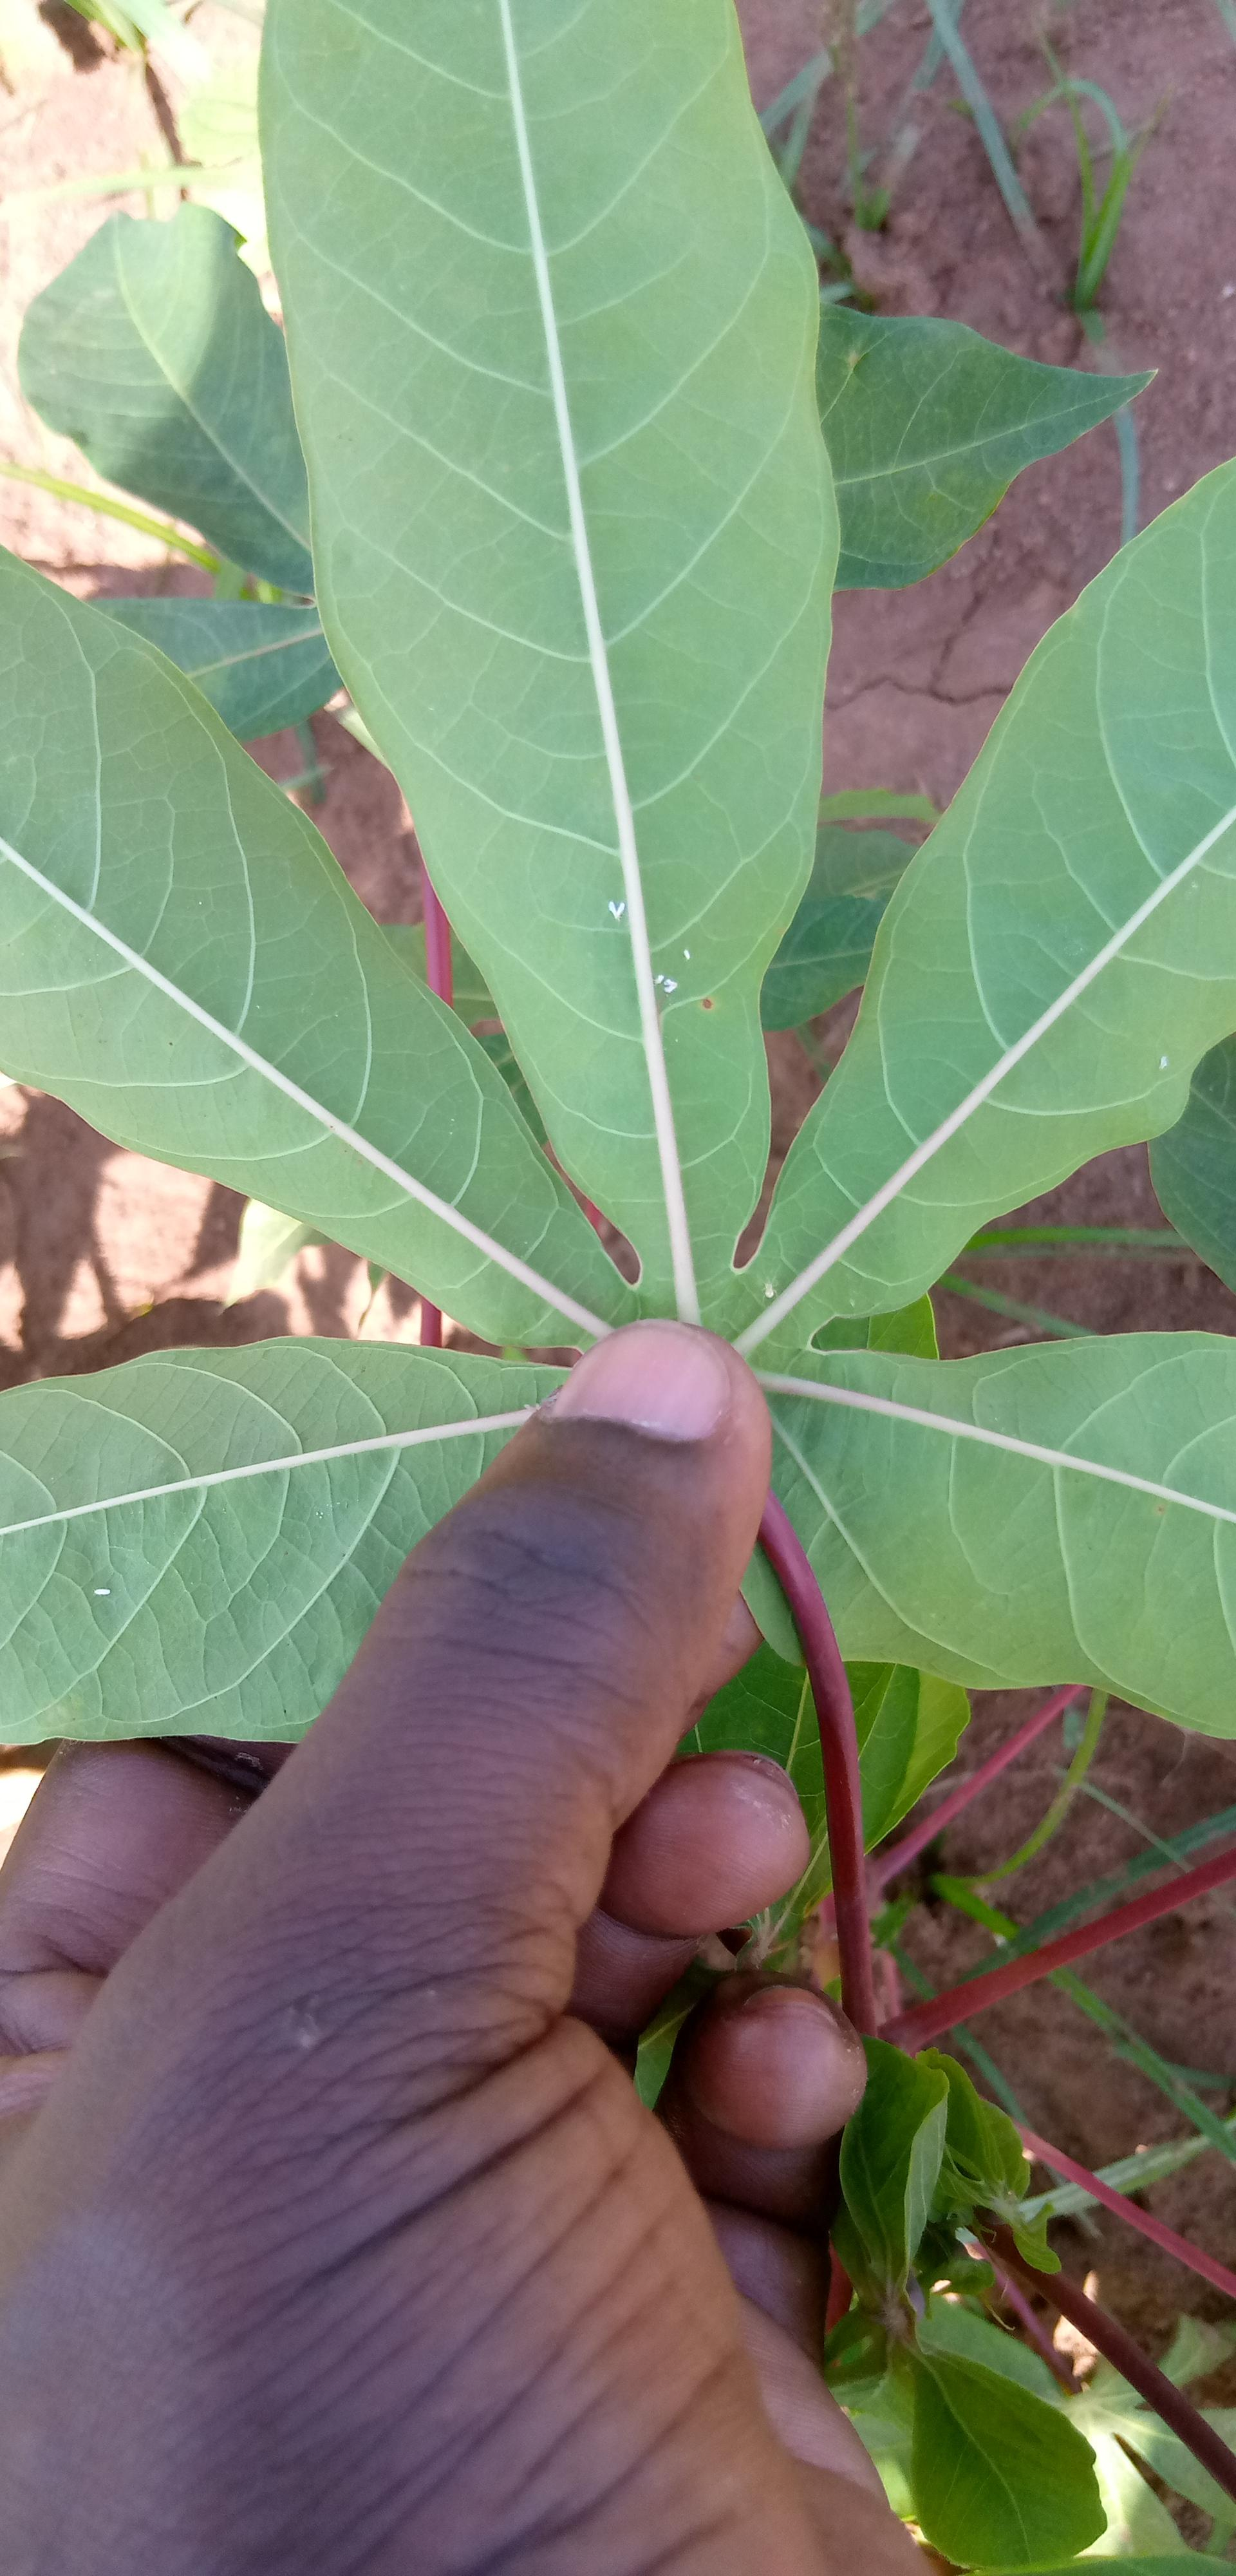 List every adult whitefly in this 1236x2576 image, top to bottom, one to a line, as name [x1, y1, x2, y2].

whitefly [604, 898, 628, 920]
whitefly [681, 946, 692, 962]
whitefly [651, 972, 667, 985]
whitefly [661, 978, 680, 997]
whitefly [759, 1277, 777, 1302]
whitefly [92, 1586, 111, 1600]